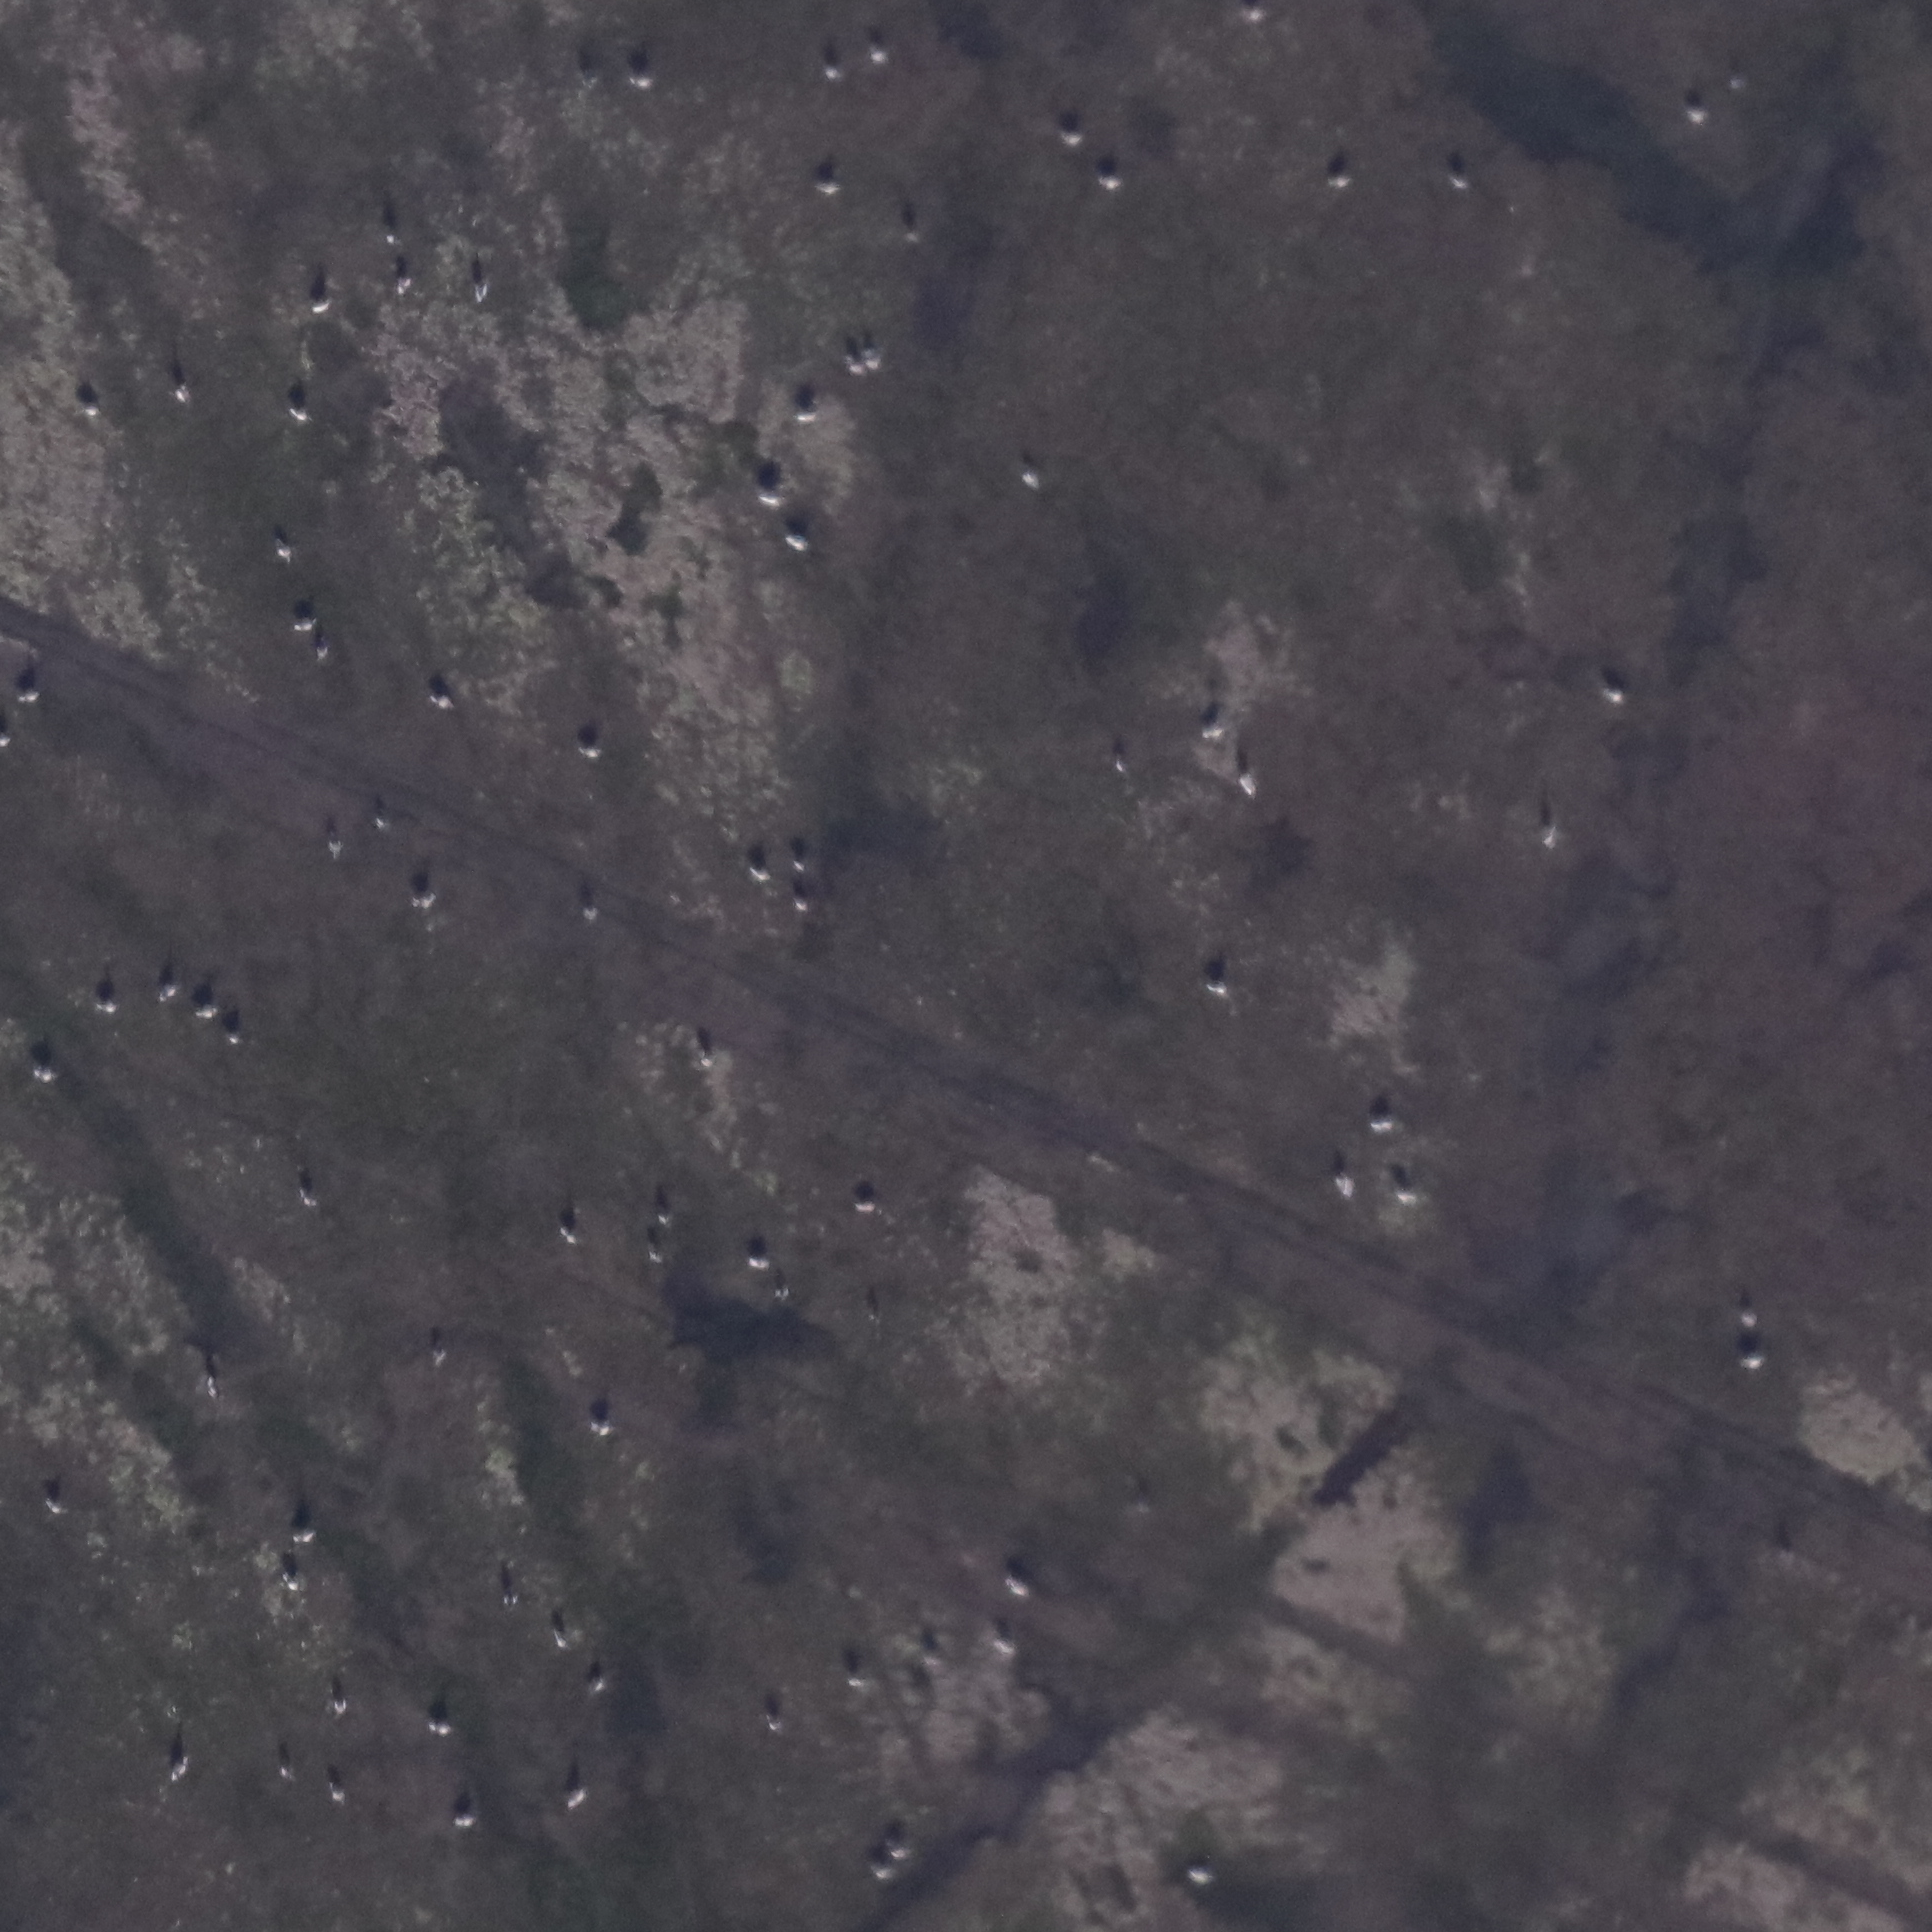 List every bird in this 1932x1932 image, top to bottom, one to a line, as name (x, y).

brant (1251, 15)
brant (878, 51)
brant (837, 69)
brant (587, 81)
brant (650, 83)
brant (1702, 110)
brant (1074, 139)
brant (829, 180)
brant (1341, 182)
brant (1461, 182)
brant (1106, 189)
brant (911, 233)
brant (399, 237)
brant (391, 288)
brant (481, 294)
brant (315, 312)
brant (879, 354)
brant (851, 365)
brant (187, 395)
brant (810, 402)
brant (306, 414)
brant (90, 416)
brant (1028, 479)
brant (777, 495)
brant (799, 535)
brant (285, 560)
brant (305, 626)
brant (323, 657)
brant (1619, 690)
brant (20, 698)
brant (435, 699)
brant (1217, 733)
brant (595, 750)
brant (5, 755)
brant (1128, 758)
brant (1251, 787)
brant (1553, 823)
brant (385, 827)
brant (342, 849)
brant (804, 865)
brant (753, 878)
brant (427, 903)
brant (805, 907)
brant (584, 920)
brant (1217, 987)
brant (169, 995)
brant (109, 1008)
brant (212, 1013)
brant (242, 1041)
brant (702, 1055)
brant (42, 1076)
brant (1382, 1117)
brant (1340, 1185)
brant (1409, 1193)
brant (309, 1200)
brant (871, 1203)
brant (679, 1217)
brant (575, 1237)
brant (663, 1251)
brant (762, 1260)
brant (786, 1292)
brant (1750, 1309)
brant (434, 1350)
brant (1747, 1355)
brant (213, 1395)
brant (603, 1434)
brant (68, 1513)
brant (311, 1532)
brant (1020, 1578)
brant (296, 1583)
brant (517, 1601)
brant (569, 1633)
brant (1005, 1637)
brant (932, 1657)
brant (605, 1671)
brant (860, 1686)
brant (343, 1700)
brant (773, 1721)
brant (444, 1724)
brant (175, 1772)
brant (283, 1772)
brant (579, 1793)
brant (333, 1794)
brant (458, 1814)
brant (901, 1856)
brant (1202, 1871)
brant (881, 1880)